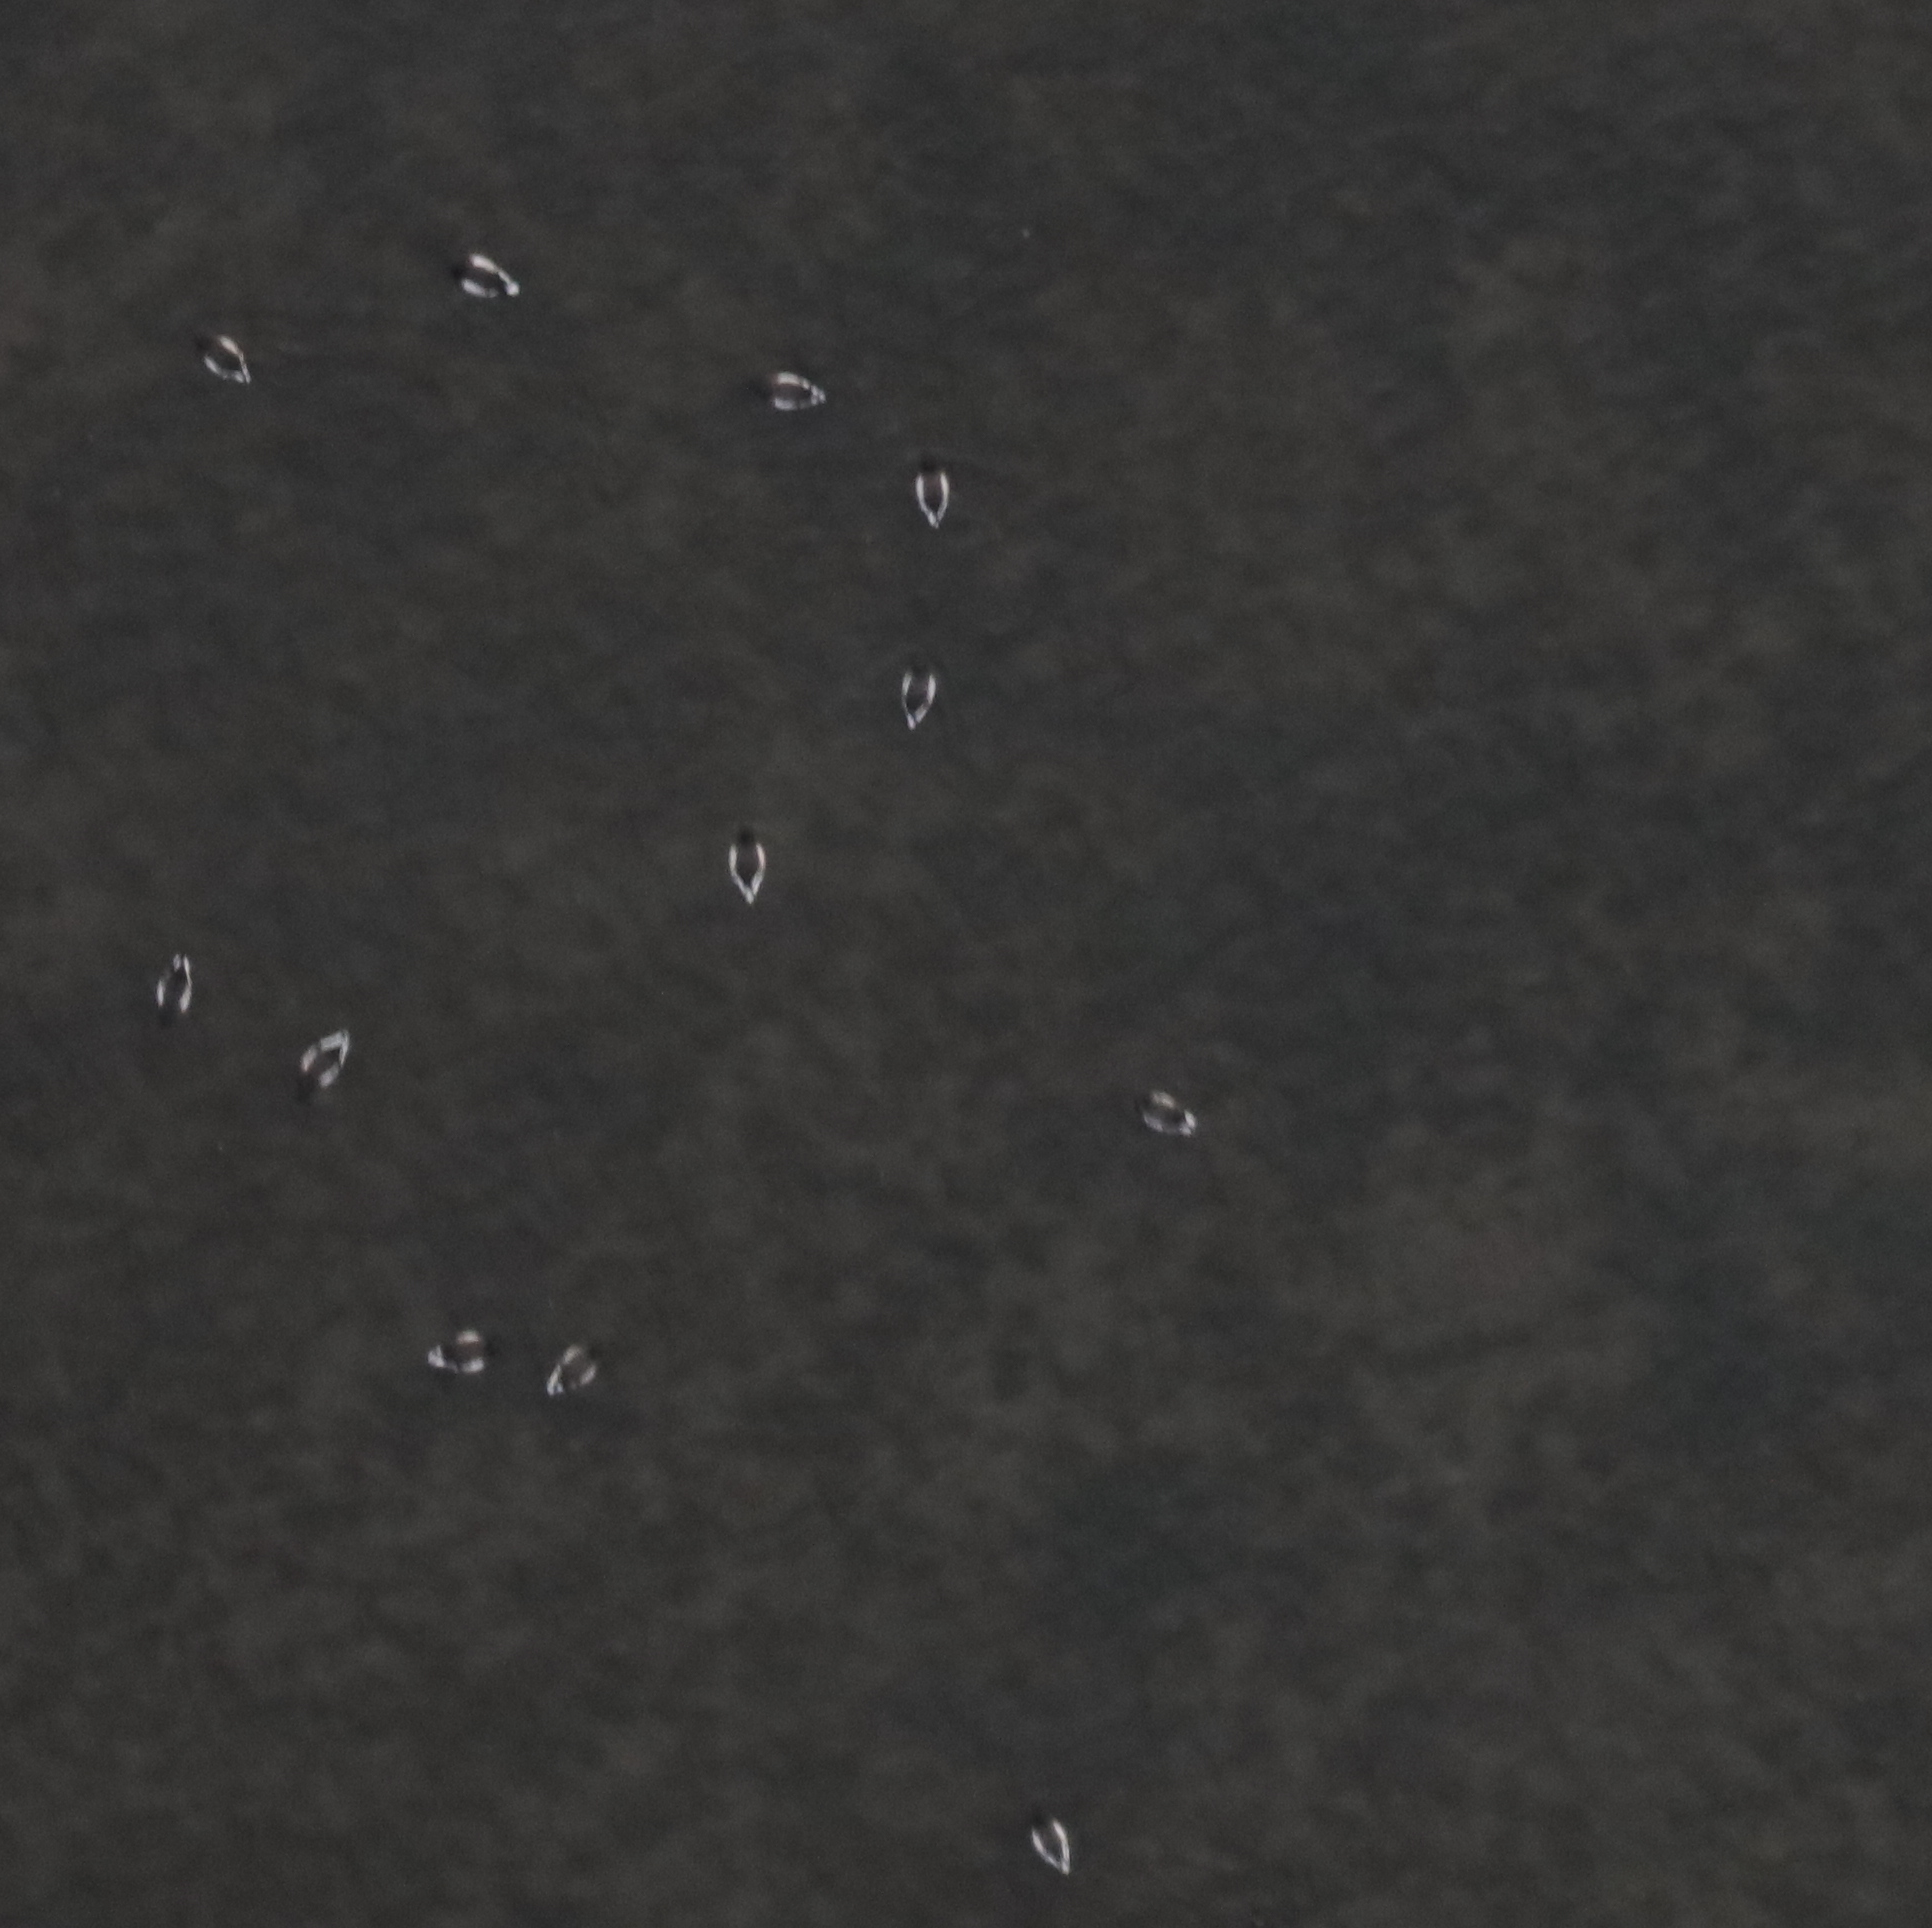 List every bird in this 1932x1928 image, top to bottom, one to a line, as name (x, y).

brant (482, 278)
brant (224, 358)
brant (789, 390)
brant (933, 492)
brant (917, 694)
brant (746, 863)
brant (174, 989)
brant (323, 1064)
brant (1161, 1114)
brant (465, 1352)
brant (575, 1370)
brant (1049, 1841)